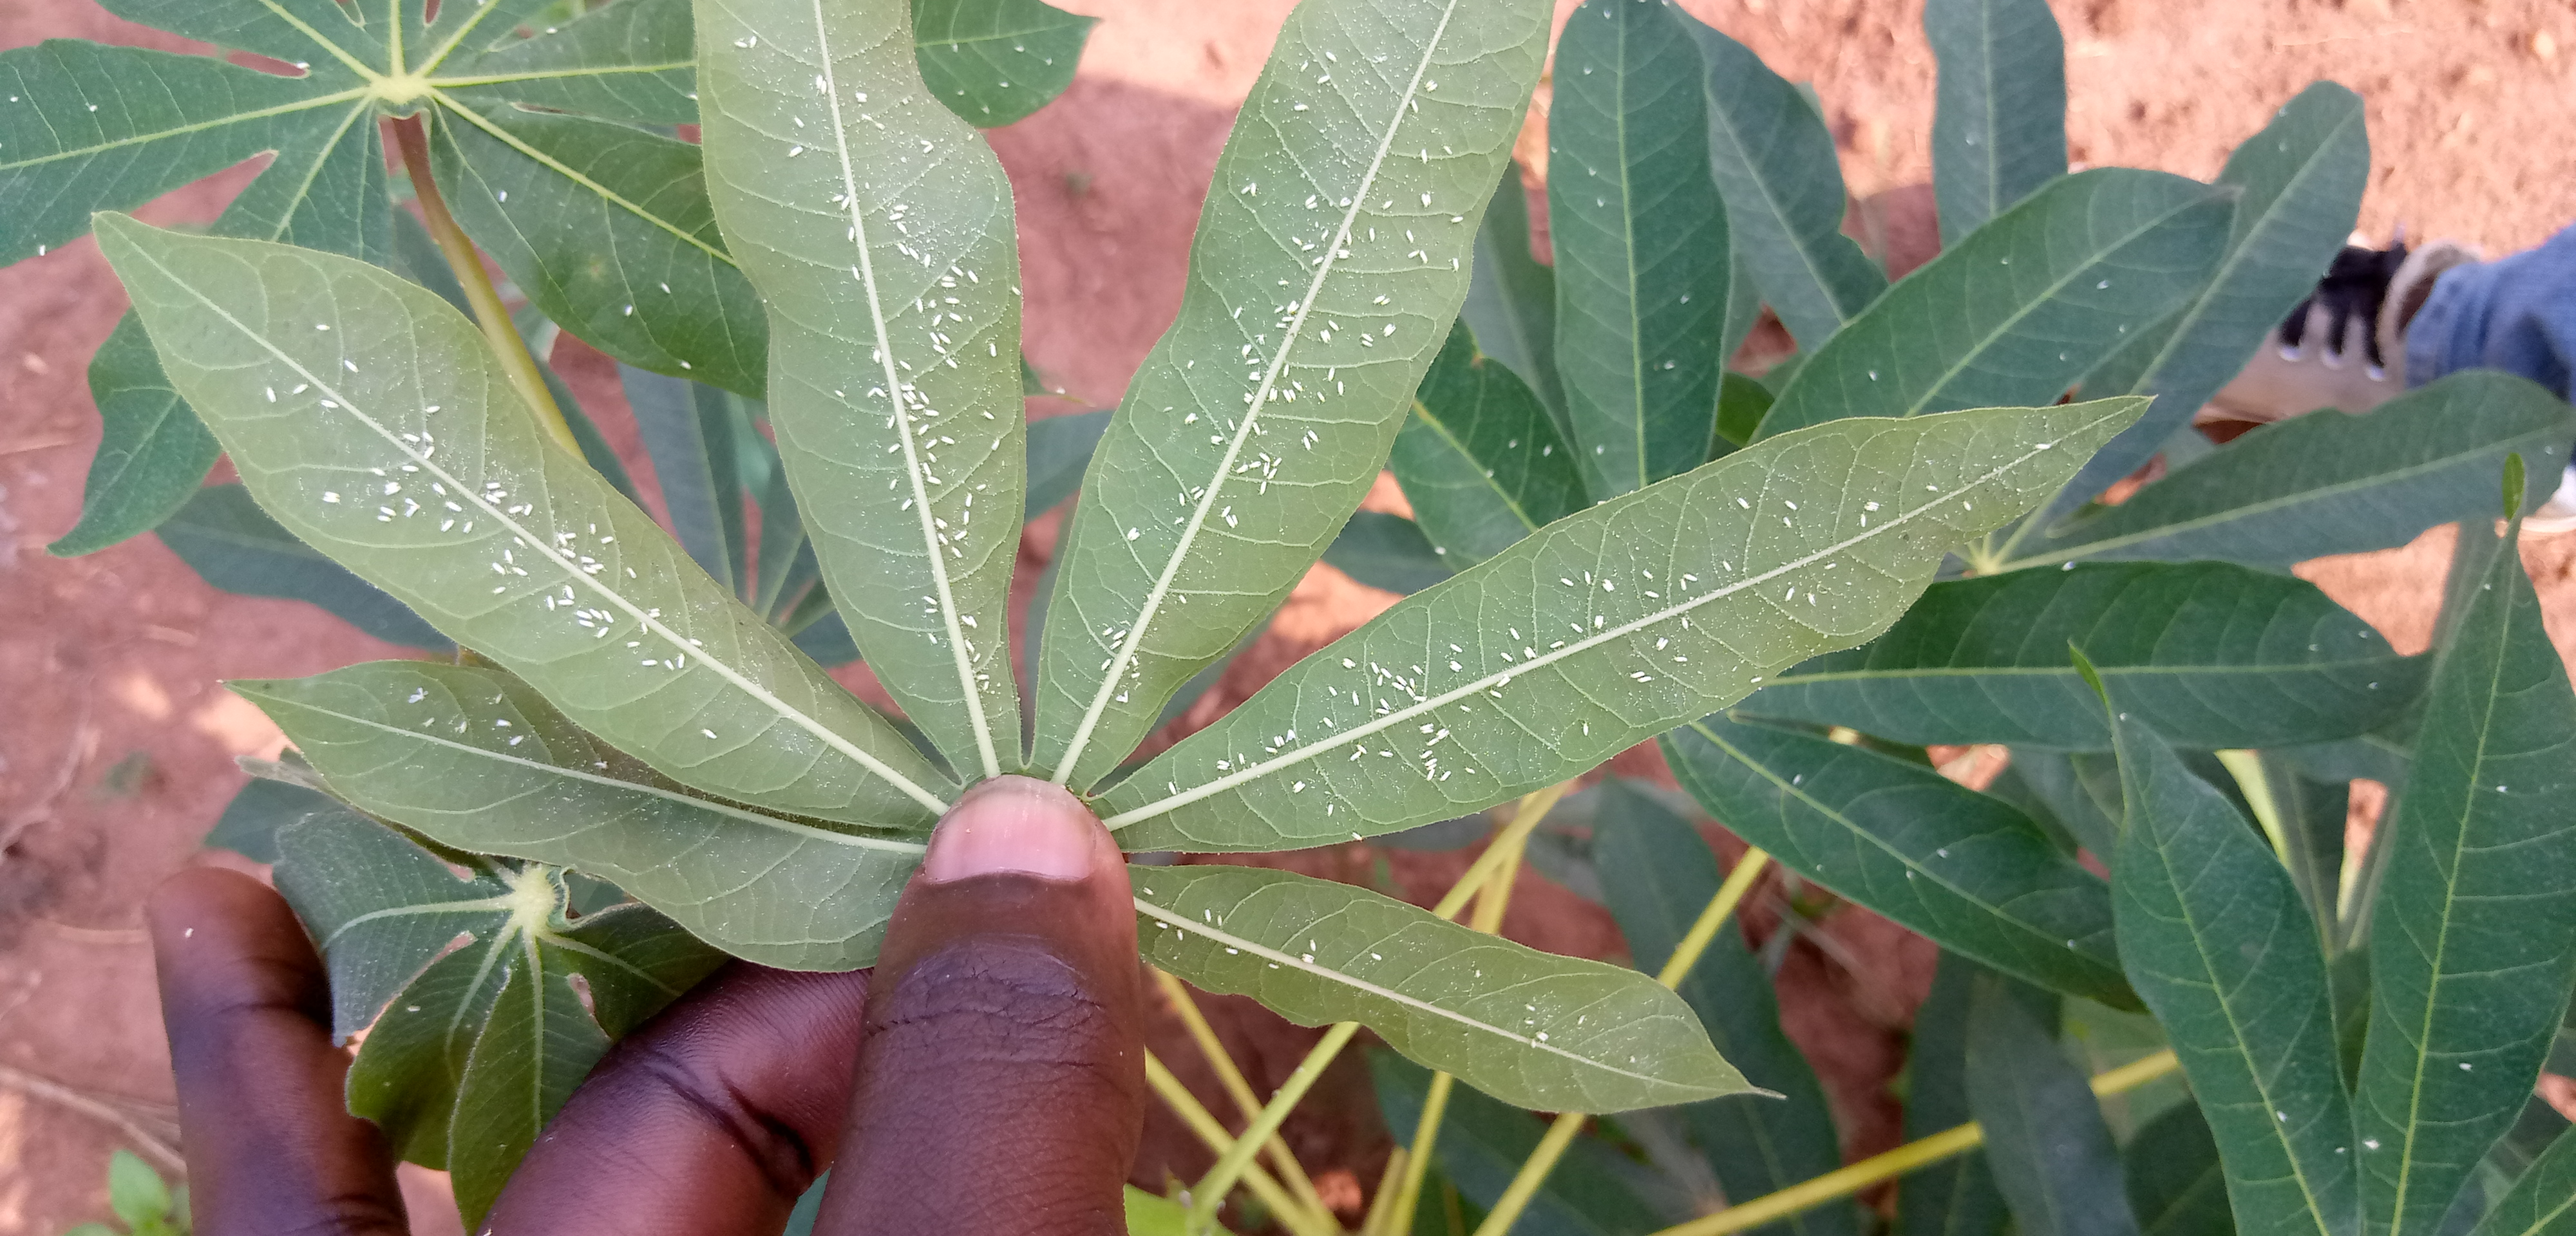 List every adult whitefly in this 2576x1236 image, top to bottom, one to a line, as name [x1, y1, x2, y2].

whitefly [1601, 8, 1612, 21]
whitefly [545, 24, 559, 38]
whitefly [748, 33, 760, 49]
whitefly [734, 39, 748, 50]
whitefly [951, 44, 959, 55]
whitefly [1013, 44, 1025, 54]
whitefly [1324, 50, 1338, 62]
whitefly [1045, 57, 1053, 66]
whitefly [1300, 60, 1309, 72]
whitefly [1580, 63, 1595, 80]
whitefly [815, 73, 822, 90]
whitefly [1315, 74, 1332, 85]
whitefly [1425, 79, 1439, 93]
whitefly [821, 80, 827, 96]
whitefly [999, 80, 1010, 89]
whitefly [956, 88, 965, 97]
whitefly [686, 90, 701, 102]
whitefly [855, 91, 869, 104]
whitefly [9, 93, 20, 103]
whitefly [1410, 98, 1419, 115]
whitefly [88, 103, 99, 113]
whitefly [1293, 103, 1311, 112]
whitefly [980, 105, 991, 115]
whitefly [860, 112, 874, 122]
whitefly [794, 116, 806, 129]
whitefly [875, 121, 887, 131]
whitefly [967, 132, 977, 143]
whitefly [919, 138, 931, 145]
whitefly [1442, 143, 1454, 155]
whitefly [1549, 144, 1558, 154]
whitefly [923, 145, 936, 154]
whitefly [788, 145, 805, 159]
whitefly [1420, 147, 1428, 165]
whitefly [1586, 165, 1598, 178]
whitefly [864, 181, 871, 191]
whitefly [1250, 183, 1257, 198]
whitefly [1240, 183, 1249, 197]
whitefly [500, 190, 509, 203]
whitefly [1420, 191, 1432, 210]
whitefly [831, 194, 844, 201]
whitefly [1304, 194, 1320, 210]
whitefly [1338, 195, 1352, 208]
whitefly [1591, 195, 1609, 210]
whitefly [840, 196, 851, 212]
whitefly [1381, 198, 1394, 211]
whitefly [893, 204, 911, 212]
whitefly [888, 212, 904, 221]
whitefly [1450, 214, 1464, 225]
whitefly [896, 221, 908, 234]
whitefly [847, 225, 856, 243]
whitefly [1320, 227, 1329, 240]
whitefly [1368, 227, 1376, 245]
whitefly [1405, 227, 1416, 244]
whitefly [1346, 230, 1354, 247]
whitefly [1291, 236, 1302, 246]
whitefly [898, 241, 909, 256]
whitefly [37, 242, 48, 257]
whitefly [1302, 243, 1316, 252]
whitefly [909, 246, 922, 262]
whitefly [1406, 248, 1421, 260]
whitefly [1336, 248, 1351, 260]
whitefly [1420, 250, 1428, 265]
whitefly [923, 252, 931, 269]
whitefly [1311, 253, 1325, 266]
whitefly [1451, 255, 1461, 276]
whitefly [2000, 256, 2011, 267]
whitefly [950, 264, 965, 277]
whitefly [851, 265, 863, 283]
whitefly [967, 269, 980, 284]
whitefly [942, 274, 955, 282]
whitefly [2092, 276, 2111, 292]
whitefly [1276, 279, 1289, 287]
whitefly [941, 281, 957, 288]
whitefly [659, 282, 672, 295]
whitefly [1010, 285, 1022, 297]
whitefly [1676, 291, 1693, 307]
whitefly [916, 295, 925, 314]
whitefly [944, 295, 961, 305]
whitefly [929, 297, 938, 310]
whitefly [1286, 300, 1300, 314]
whitefly [1273, 303, 1285, 315]
whitefly [623, 304, 634, 317]
whitefly [1231, 305, 1244, 321]
whitefly [948, 312, 963, 323]
whitefly [931, 313, 943, 328]
whitefly [1282, 315, 1294, 323]
whitefly [1327, 319, 1342, 333]
whitefly [2116, 321, 2126, 336]
whitefly [1274, 321, 1289, 329]
whitefly [315, 323, 332, 332]
whitefly [1383, 323, 1396, 338]
whitefly [1319, 328, 1334, 344]
whitefly [929, 331, 940, 345]
whitefly [1360, 332, 1375, 342]
whitefly [939, 332, 953, 344]
whitefly [1253, 333, 1267, 345]
whitefly [1361, 340, 1374, 349]
whitefly [932, 342, 947, 355]
whitefly [989, 342, 998, 358]
whitefly [1240, 343, 1253, 358]
whitefly [871, 348, 881, 364]
whitefly [2057, 351, 2067, 362]
whitefly [945, 357, 959, 370]
whitefly [1244, 358, 1261, 366]
whitefly [1662, 358, 1676, 373]
whitefly [343, 359, 359, 375]
whitefly [898, 359, 913, 372]
whitefly [1186, 359, 1196, 370]
whitefly [679, 359, 693, 370]
whitefly [1283, 362, 1289, 379]
whitefly [1328, 367, 1336, 382]
whitefly [1867, 369, 1879, 385]
whitefly [1248, 371, 1263, 383]
whitefly [1292, 379, 1305, 393]
whitefly [1336, 379, 1346, 398]
whitefly [291, 382, 309, 395]
whitefly [900, 384, 916, 391]
whitefly [266, 386, 277, 403]
whitefly [866, 386, 876, 399]
whitefly [1267, 386, 1278, 402]
whitefly [875, 388, 888, 398]
whitefly [833, 388, 846, 400]
whitefly [1283, 389, 1294, 403]
whitefly [1289, 389, 1298, 401]
whitefly [919, 390, 931, 404]
whitefly [903, 391, 918, 403]
whitefly [1316, 391, 1327, 404]
whitefly [1242, 391, 1255, 404]
whitefly [321, 398, 341, 411]
whitefly [910, 404, 925, 410]
whitefly [425, 405, 442, 414]
whitefly [1162, 405, 1175, 413]
whitefly [923, 409, 940, 418]
whitefly [982, 409, 996, 421]
whitefly [1183, 411, 1200, 425]
whitefly [886, 413, 896, 429]
whitefly [906, 415, 918, 423]
whitefly [1227, 417, 1237, 432]
whitefly [1252, 421, 1262, 437]
whitefly [917, 423, 931, 436]
whitefly [1307, 429, 1321, 443]
whitefly [423, 430, 435, 444]
whitefly [402, 432, 421, 444]
whitefly [1210, 435, 1223, 446]
whitefly [941, 435, 955, 445]
whitefly [1302, 435, 1312, 451]
whitefly [1506, 436, 1519, 449]
whitefly [925, 437, 938, 449]
whitefly [992, 438, 1000, 451]
whitefly [1595, 440, 1604, 457]
whitefly [887, 442, 902, 454]
whitefly [1541, 442, 1555, 458]
whitefly [422, 444, 437, 459]
whitefly [1258, 451, 1271, 462]
whitefly [927, 452, 938, 464]
whitefly [1271, 456, 1282, 468]
whitefly [1249, 460, 1262, 469]
whitefly [1264, 462, 1269, 476]
whitefly [922, 462, 933, 475]
whitefly [1236, 463, 1248, 474]
whitefly [1484, 464, 1495, 480]
whitefly [401, 465, 420, 474]
whitefly [371, 466, 386, 477]
whitefly [1267, 467, 1278, 480]
whitefly [889, 475, 898, 490]
whitefly [926, 475, 942, 485]
whitefly [383, 480, 403, 496]
whitefly [1260, 480, 1267, 496]
whitefly [486, 481, 504, 489]
whitefly [432, 482, 448, 496]
whitefly [974, 483, 987, 491]
whitefly [1925, 483, 1939, 492]
whitefly [1190, 485, 1201, 493]
whitefly [1193, 488, 1205, 502]
whitefly [323, 490, 341, 505]
whitefly [491, 491, 509, 498]
whitefly [1178, 491, 1186, 507]
whitefly [965, 492, 972, 507]
whitefly [486, 494, 502, 506]
whitefly [900, 496, 914, 511]
whitefly [403, 497, 422, 518]
whitefly [1736, 497, 1750, 510]
whitefly [1784, 499, 1799, 510]
whitefly [1862, 499, 1880, 512]
whitefly [444, 500, 463, 514]
whitefly [1962, 500, 1973, 512]
whitefly [524, 502, 533, 517]
whitefly [1220, 504, 1232, 517]
whitefly [507, 505, 524, 514]
whitefly [380, 505, 398, 518]
whitefly [963, 510, 970, 527]
whitefly [1859, 512, 1866, 528]
whitefly [377, 514, 393, 525]
whitefly [1174, 515, 1185, 525]
whitefly [1225, 515, 1238, 529]
whitefly [439, 516, 455, 532]
whitefly [934, 516, 949, 530]
whitefly [1783, 516, 1794, 529]
whitefly [462, 520, 475, 534]
whitefly [588, 522, 598, 536]
whitefly [1126, 526, 1141, 541]
whitefly [954, 530, 968, 541]
whitefly [558, 531, 570, 547]
whitefly [564, 531, 578, 539]
whitefly [936, 531, 949, 547]
whitefly [600, 534, 616, 545]
whitefly [513, 536, 527, 547]
whitefly [1434, 543, 1447, 556]
whitefly [951, 546, 965, 559]
whitefly [504, 548, 516, 565]
whitefly [560, 548, 577, 559]
whitefly [580, 556, 597, 564]
whitefly [2059, 559, 2075, 572]
whitefly [1722, 560, 1732, 572]
whitefly [492, 561, 507, 575]
whitefly [1823, 562, 1837, 571]
whitefly [592, 563, 605, 570]
whitefly [626, 565, 638, 579]
whitefly [512, 566, 530, 577]
whitefly [583, 566, 598, 576]
whitefly [1642, 569, 1655, 580]
whitefly [1584, 570, 1591, 585]
whitefly [1600, 576, 1616, 592]
whitefly [1560, 577, 1574, 588]
whitefly [1679, 578, 1689, 592]
whitefly [2482, 580, 2494, 594]
whitefly [563, 581, 578, 600]
whitefly [491, 585, 508, 595]
whitefly [1784, 586, 1795, 602]
whitefly [1643, 590, 1660, 599]
whitefly [1806, 590, 1818, 607]
whitefly [1177, 594, 1188, 604]
whitefly [546, 594, 556, 612]
whitefly [922, 594, 938, 606]
whitefly [558, 598, 576, 607]
whitefly [924, 607, 942, 615]
whitefly [589, 608, 603, 620]
whitefly [601, 608, 614, 624]
whitefly [576, 609, 591, 621]
whitefly [1594, 613, 1604, 630]
whitefly [961, 615, 978, 630]
whitefly [1680, 615, 1690, 632]
whitefly [578, 619, 595, 629]
whitefly [641, 621, 649, 635]
whitefly [1569, 621, 1584, 633]
whitefly [596, 626, 611, 638]
whitefly [1102, 626, 1115, 635]
whitefly [1112, 626, 1127, 640]
whitefly [1510, 626, 1521, 641]
whitefly [2357, 627, 2370, 640]
whitefly [927, 630, 938, 645]
whitefly [1655, 636, 1670, 651]
whitefly [690, 637, 704, 648]
whitefly [963, 638, 975, 653]
whitefly [626, 639, 641, 649]
whitefly [1109, 639, 1122, 650]
whitefly [1549, 640, 1565, 648]
whitefly [2304, 641, 2323, 655]
whitefly [1450, 643, 1464, 653]
whitefly [1499, 651, 1514, 662]
whitefly [677, 652, 686, 669]
whitefly [972, 652, 981, 664]
whitefly [1130, 654, 1140, 666]
whitefly [1673, 655, 1689, 664]
whitefly [1341, 656, 1358, 669]
whitefly [664, 657, 676, 671]
whitefly [1100, 657, 1112, 671]
whitefly [640, 659, 658, 668]
whitefly [1448, 659, 1463, 673]
whitefly [1370, 660, 1380, 675]
whitefly [1412, 664, 1424, 675]
whitefly [1380, 666, 1394, 679]
whitefly [1629, 670, 1645, 678]
whitefly [1130, 671, 1142, 679]
whitefly [975, 673, 990, 680]
whitefly [1395, 673, 1407, 686]
whitefly [1377, 674, 1383, 688]
whitefly [1409, 676, 1418, 688]
whitefly [1749, 676, 1763, 684]
whitefly [1637, 677, 1653, 684]
whitefly [2365, 679, 2380, 691]
whitefly [982, 680, 991, 691]
whitefly [1390, 681, 1405, 691]
whitefly [1327, 685, 1338, 697]
whitefly [408, 686, 428, 706]
whitefly [1406, 686, 1416, 697]
whitefly [1490, 688, 1502, 698]
whitefly [1115, 689, 1130, 704]
whitefly [1351, 689, 1361, 707]
whitefly [494, 691, 504, 705]
whitefly [1414, 695, 1428, 702]
whitefly [1379, 697, 1393, 709]
whitefly [1458, 704, 1472, 713]
whitefly [1375, 707, 1389, 715]
whitefly [2117, 709, 2128, 722]
whitefly [421, 713, 435, 729]
whitefly [1322, 716, 1336, 728]
whitefly [495, 717, 514, 729]
whitefly [453, 718, 468, 735]
whitefly [1581, 720, 1591, 736]
whitefly [1419, 722, 1434, 734]
whitefly [701, 726, 719, 741]
whitefly [1435, 727, 1452, 739]
whitefly [1285, 729, 1298, 742]
whitefly [509, 733, 525, 747]
whitefly [1273, 734, 1286, 747]
whitefly [1425, 737, 1439, 745]
whitefly [1356, 742, 1368, 754]
whitefly [1265, 745, 1278, 754]
whitefly [1378, 749, 1394, 758]
whitefly [1418, 750, 1435, 758]
whitefly [1238, 752, 1246, 765]
whitefly [1349, 752, 1363, 762]
whitefly [1215, 757, 1230, 765]
whitefly [594, 758, 610, 771]
whitefly [1423, 758, 1437, 770]
whitefly [1249, 761, 1258, 768]
whitefly [1216, 765, 1229, 772]
whitefly [1464, 766, 1477, 775]
whitefly [1439, 769, 1452, 782]
whitefly [1426, 771, 1436, 782]
whitefly [1790, 772, 1804, 785]
whitefly [1292, 779, 1306, 794]
whitefly [1168, 780, 1179, 795]
whitefly [2493, 782, 2510, 798]
whitefly [1327, 801, 1334, 816]
whitefly [1933, 846, 1950, 860]
whitefly [1904, 866, 1914, 879]
whitefly [1142, 886, 1155, 896]
whitefly [1203, 906, 1212, 922]
whitefly [1217, 913, 1222, 928]
whitefly [1155, 920, 1168, 930]
whitefly [1176, 928, 1184, 942]
whitefly [1309, 938, 1316, 951]
whitefly [1224, 946, 1239, 955]
whitefly [1300, 951, 1318, 964]
whitefly [1369, 951, 1383, 962]
whitefly [1267, 962, 1280, 970]
whitefly [1474, 968, 1481, 979]
whitefly [1525, 1001, 1536, 1013]
whitefly [404, 1004, 422, 1015]
whitefly [1577, 1013, 1586, 1025]
whitefly [1523, 1017, 1535, 1026]
whitefly [1535, 1029, 1549, 1042]
whitefly [1529, 1038, 1537, 1049]
whitefly [2458, 1059, 2473, 1072]
whitefly [2273, 1108, 2288, 1125]
whitefly [2360, 1139, 2382, 1152]
whitefly [2333, 1144, 2345, 1156]